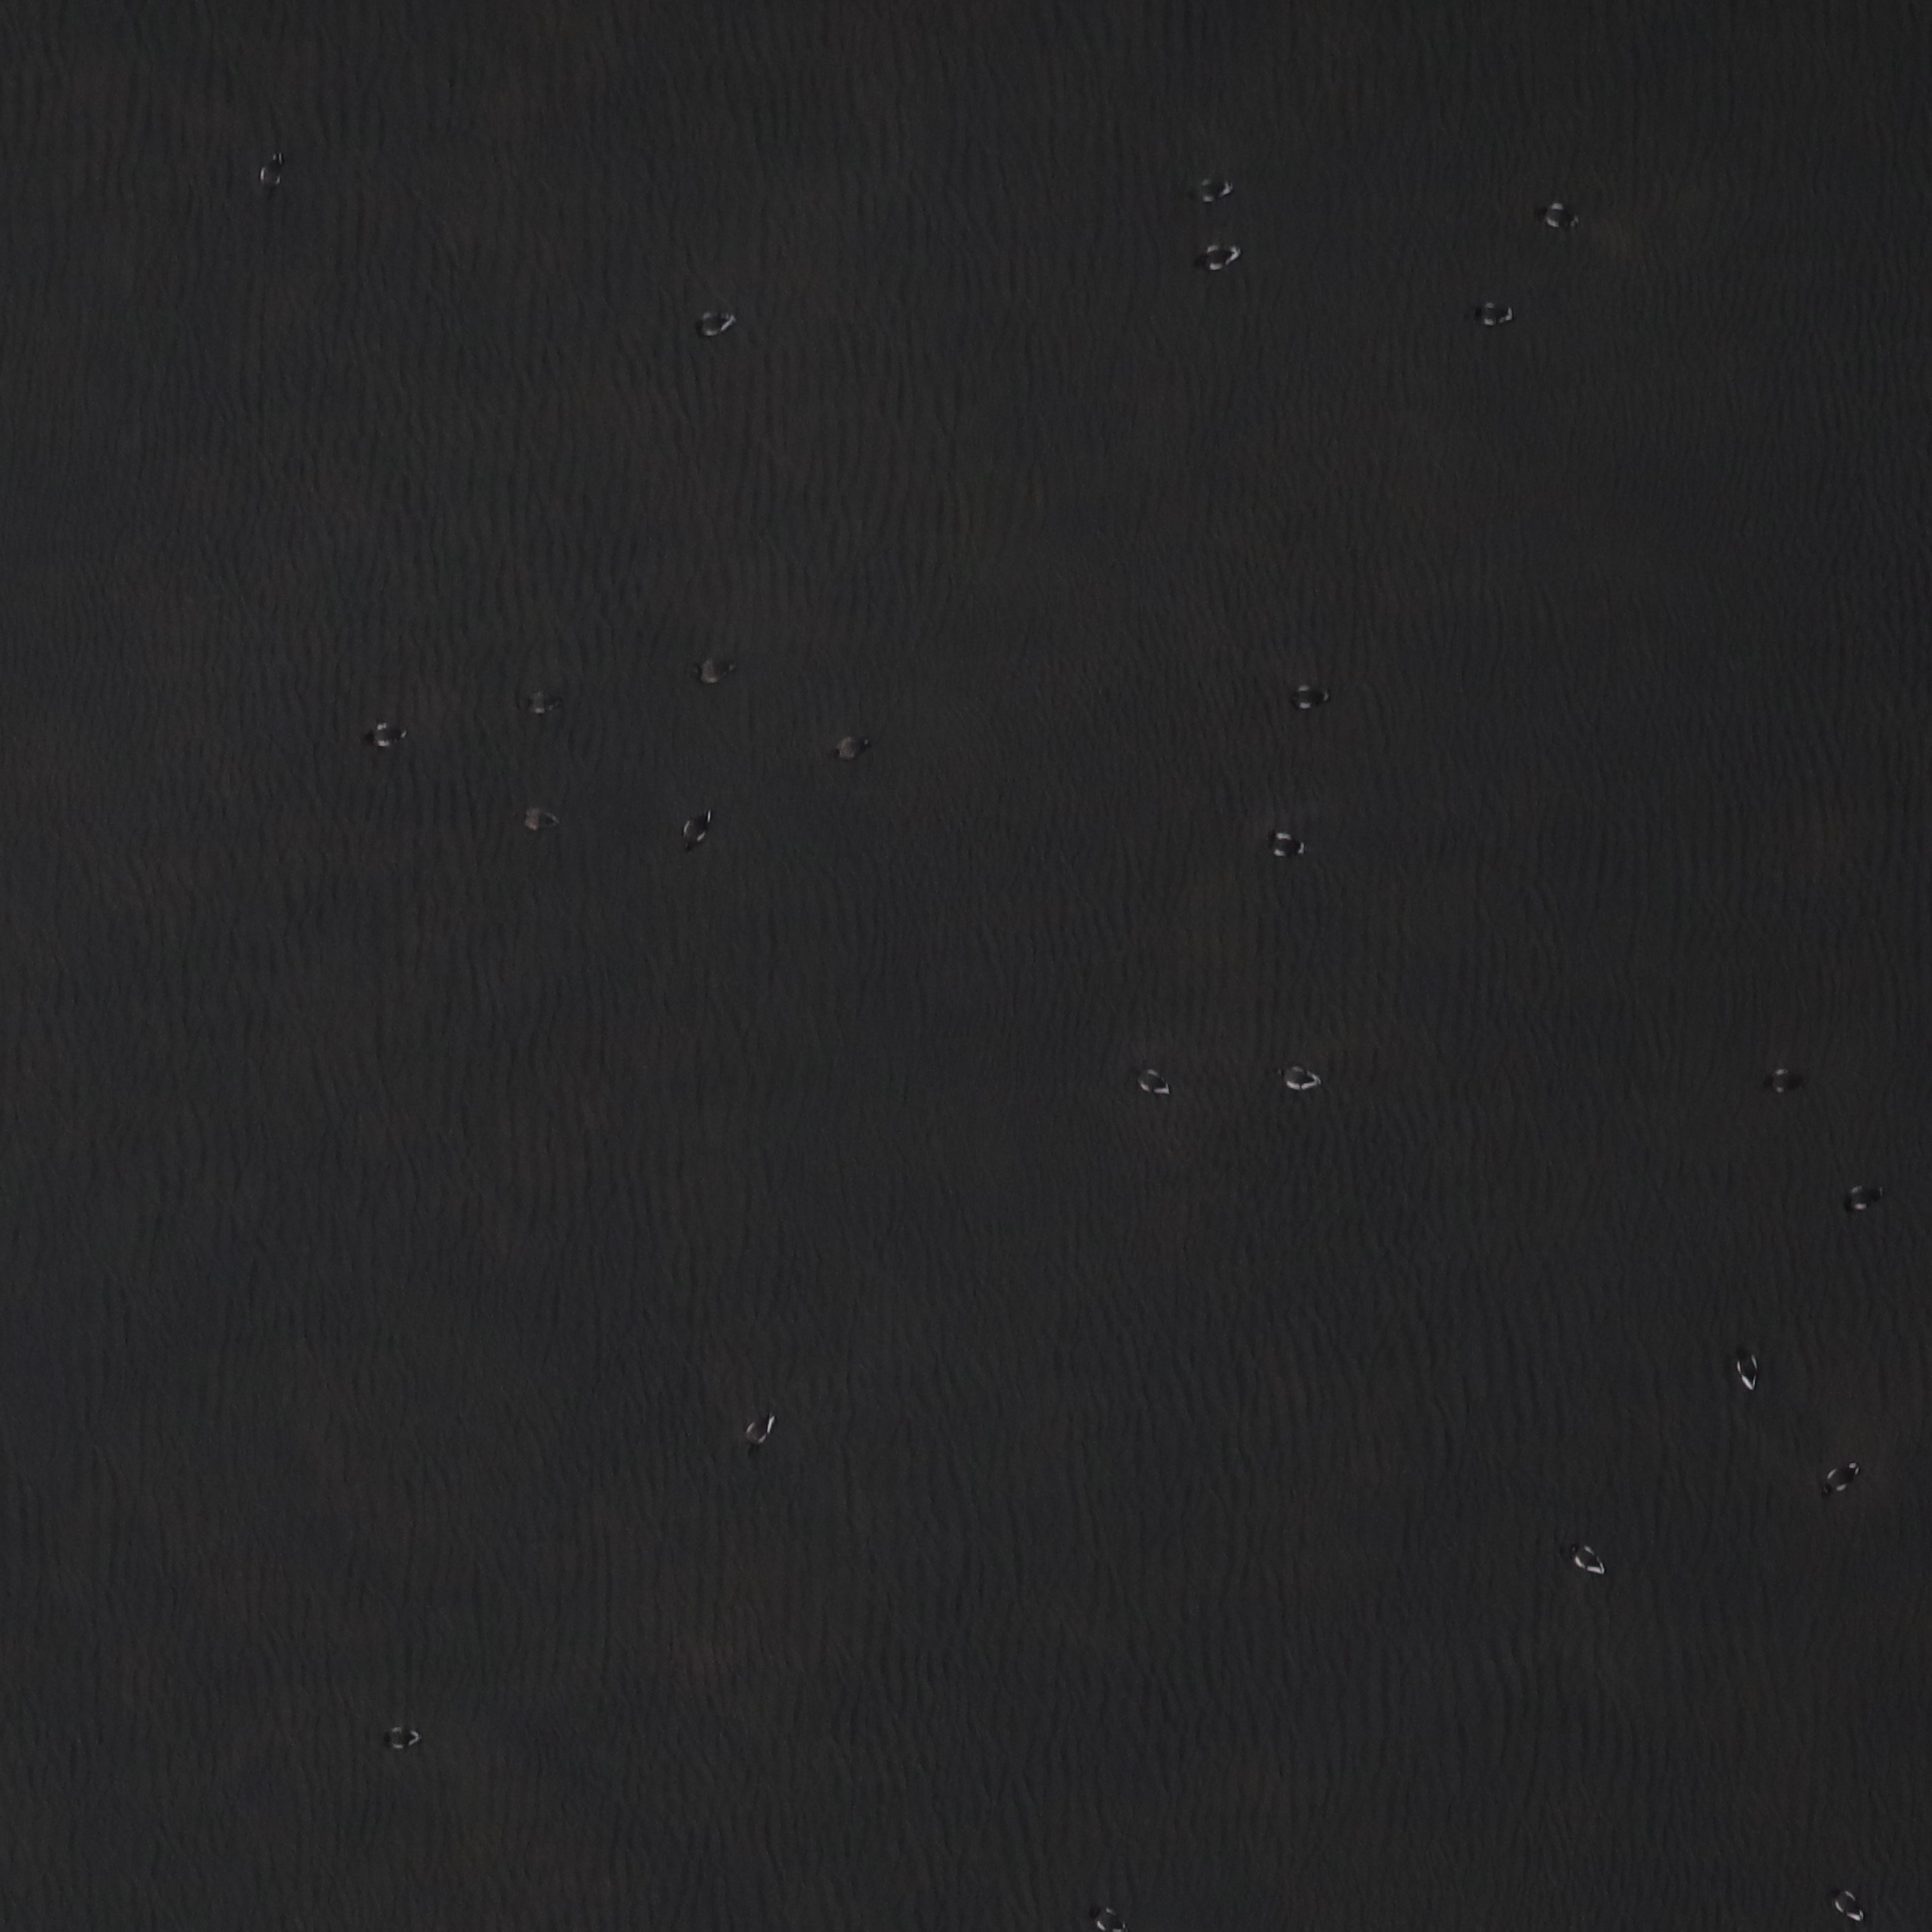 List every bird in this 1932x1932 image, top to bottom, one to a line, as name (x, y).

brant (272, 170)
brant (1210, 188)
brant (1561, 217)
brant (1215, 256)
brant (1493, 314)
brant (713, 325)
brant (711, 672)
brant (1306, 699)
brant (548, 704)
brant (382, 735)
brant (851, 748)
brant (536, 821)
brant (695, 828)
brant (1282, 843)
brant (1297, 1076)
brant (1782, 1079)
brant (1151, 1080)
brant (1858, 1199)
brant (1748, 1368)
brant (758, 1429)
brant (1841, 1478)
brant (1585, 1558)
brant (400, 1737)
brant (1849, 1903)
brant (1108, 1920)